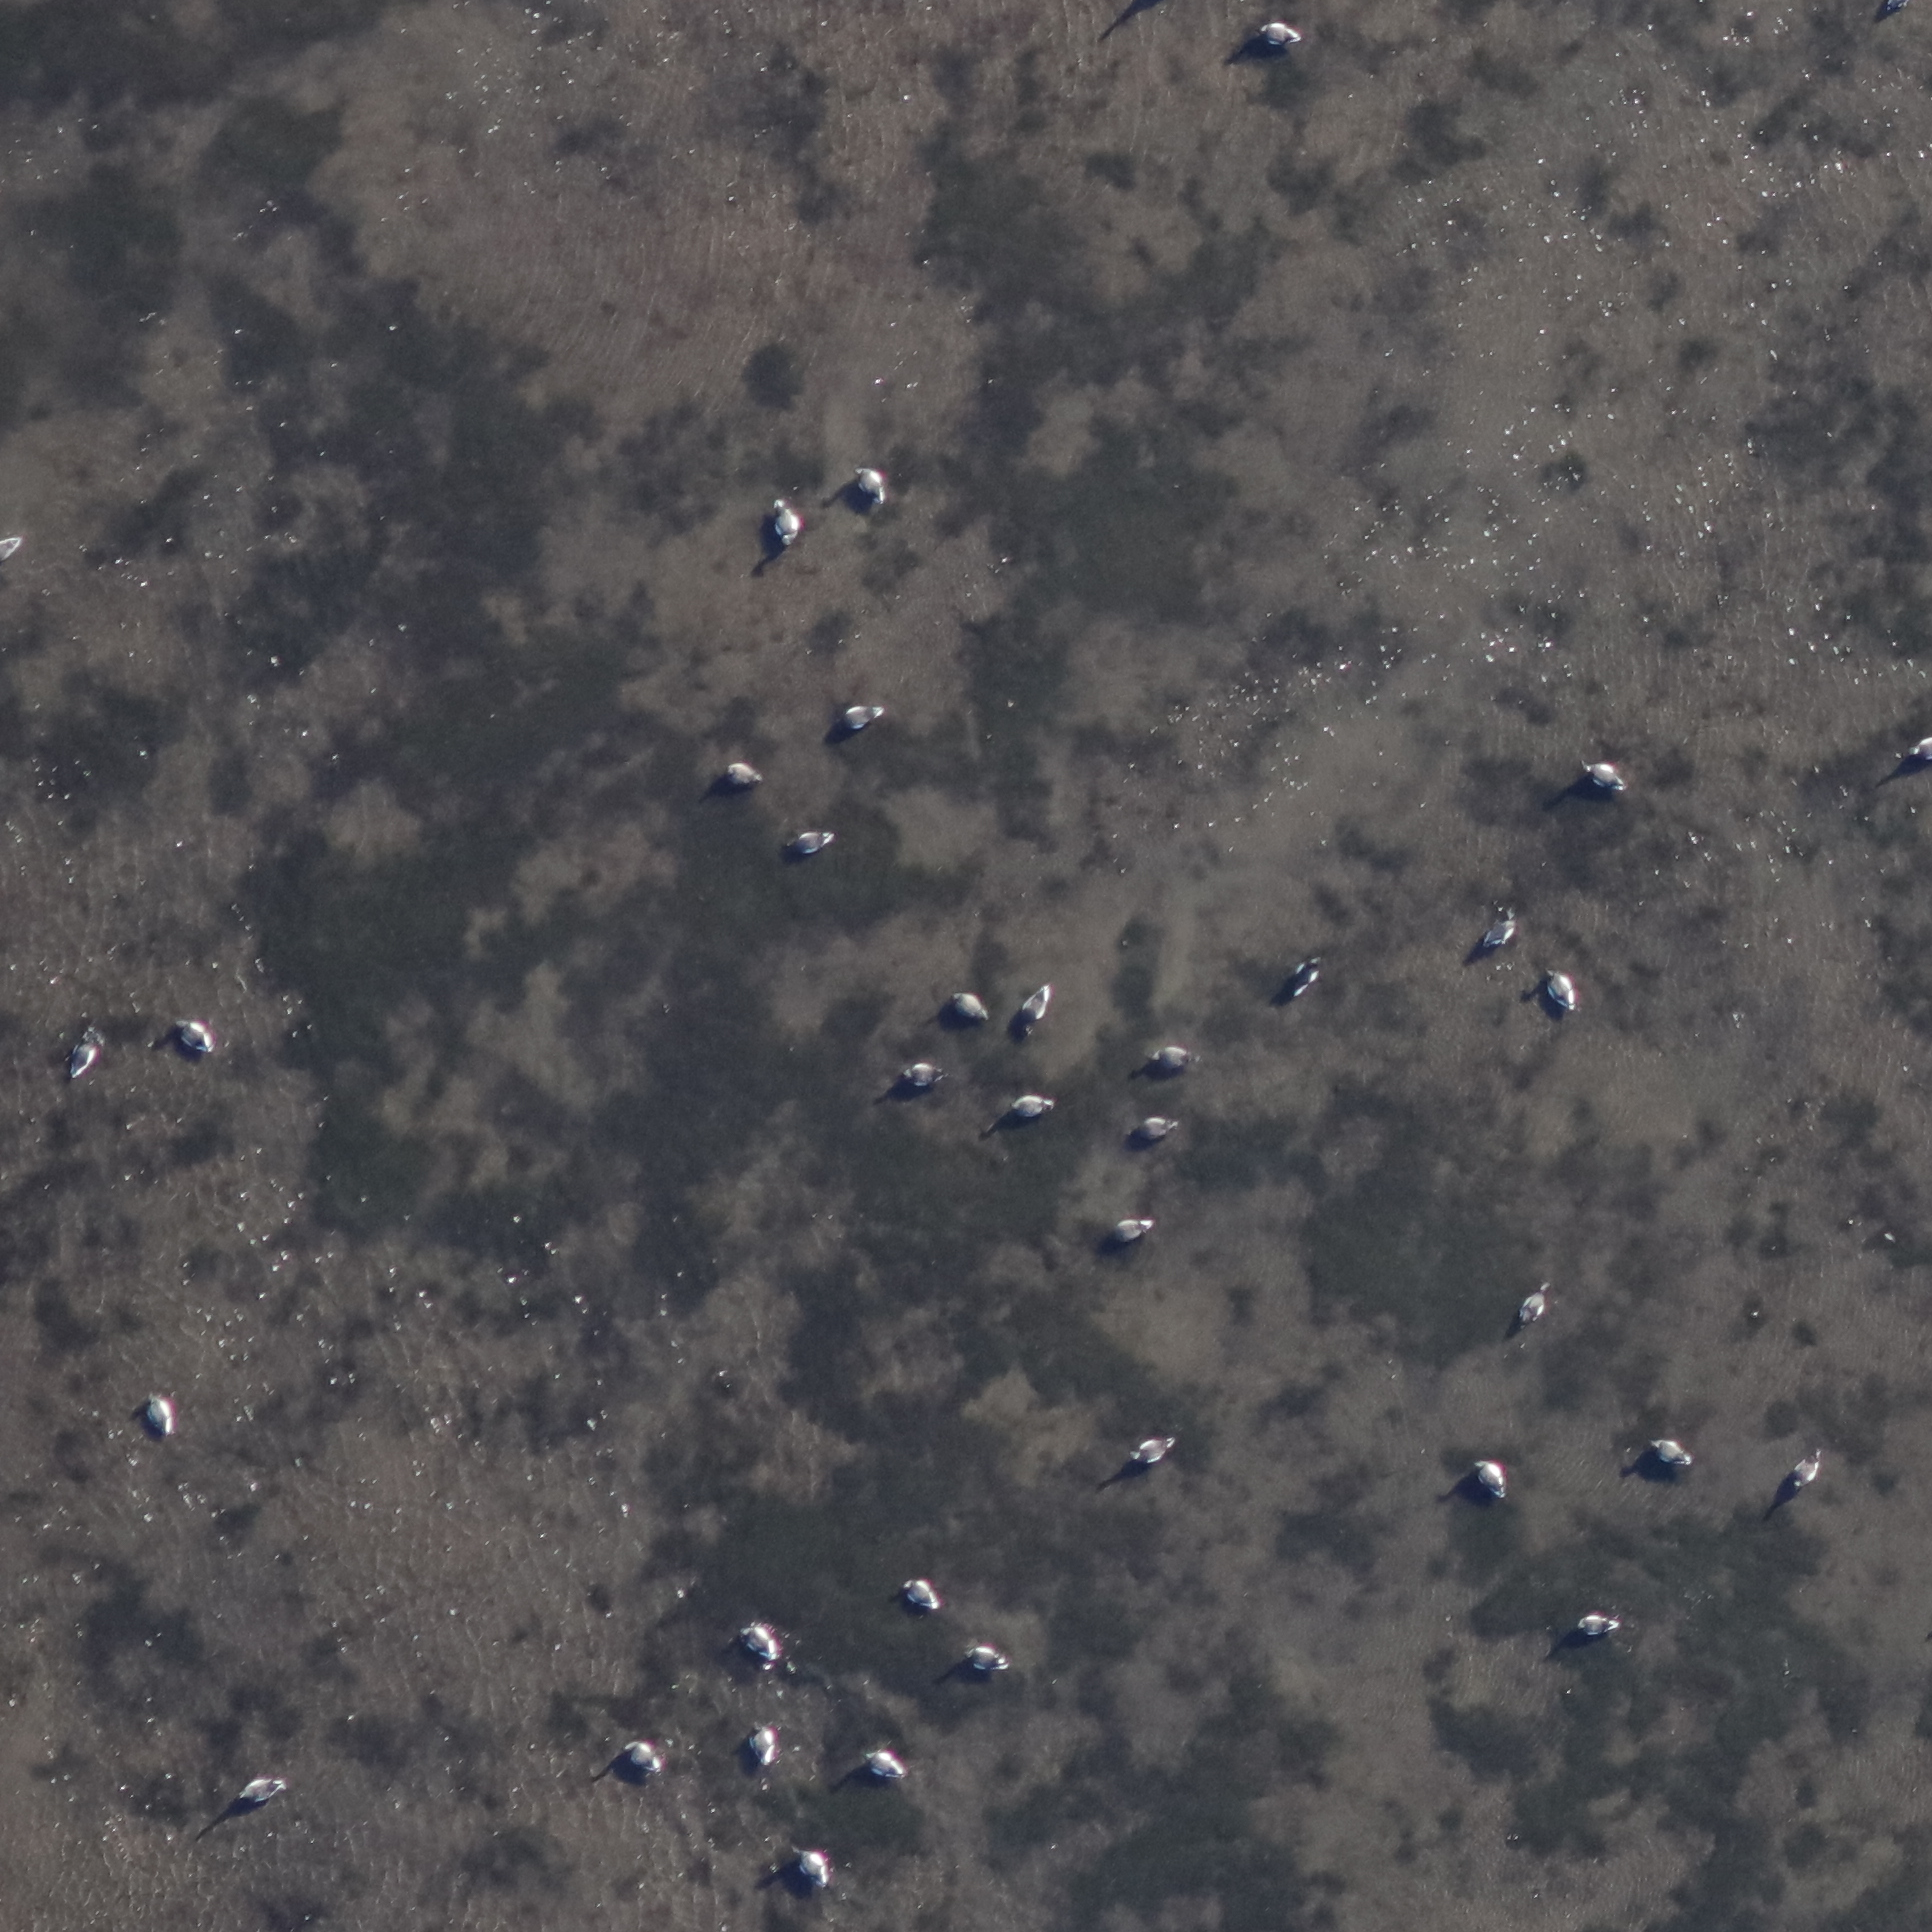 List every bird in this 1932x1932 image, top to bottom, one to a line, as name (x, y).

brant (1279, 34)
brant (871, 485)
brant (786, 522)
brant (862, 716)
brant (741, 774)
brant (1605, 776)
brant (809, 841)
brant (1503, 935)
brant (1304, 978)
brant (1560, 988)
brant (971, 1004)
brant (1033, 1009)
brant (196, 1035)
brant (84, 1056)
brant (1174, 1058)
brant (923, 1074)
brant (1031, 1104)
brant (1156, 1129)
brant (1131, 1228)
brant (1532, 1306)
brant (160, 1415)
brant (1154, 1449)
brant (1671, 1452)
brant (1805, 1470)
brant (1490, 1476)
brant (922, 1593)
brant (1596, 1625)
brant (765, 1648)
brant (986, 1659)
brant (766, 1739)
brant (637, 1754)
brant (884, 1763)
brant (260, 1790)
brant (819, 1866)